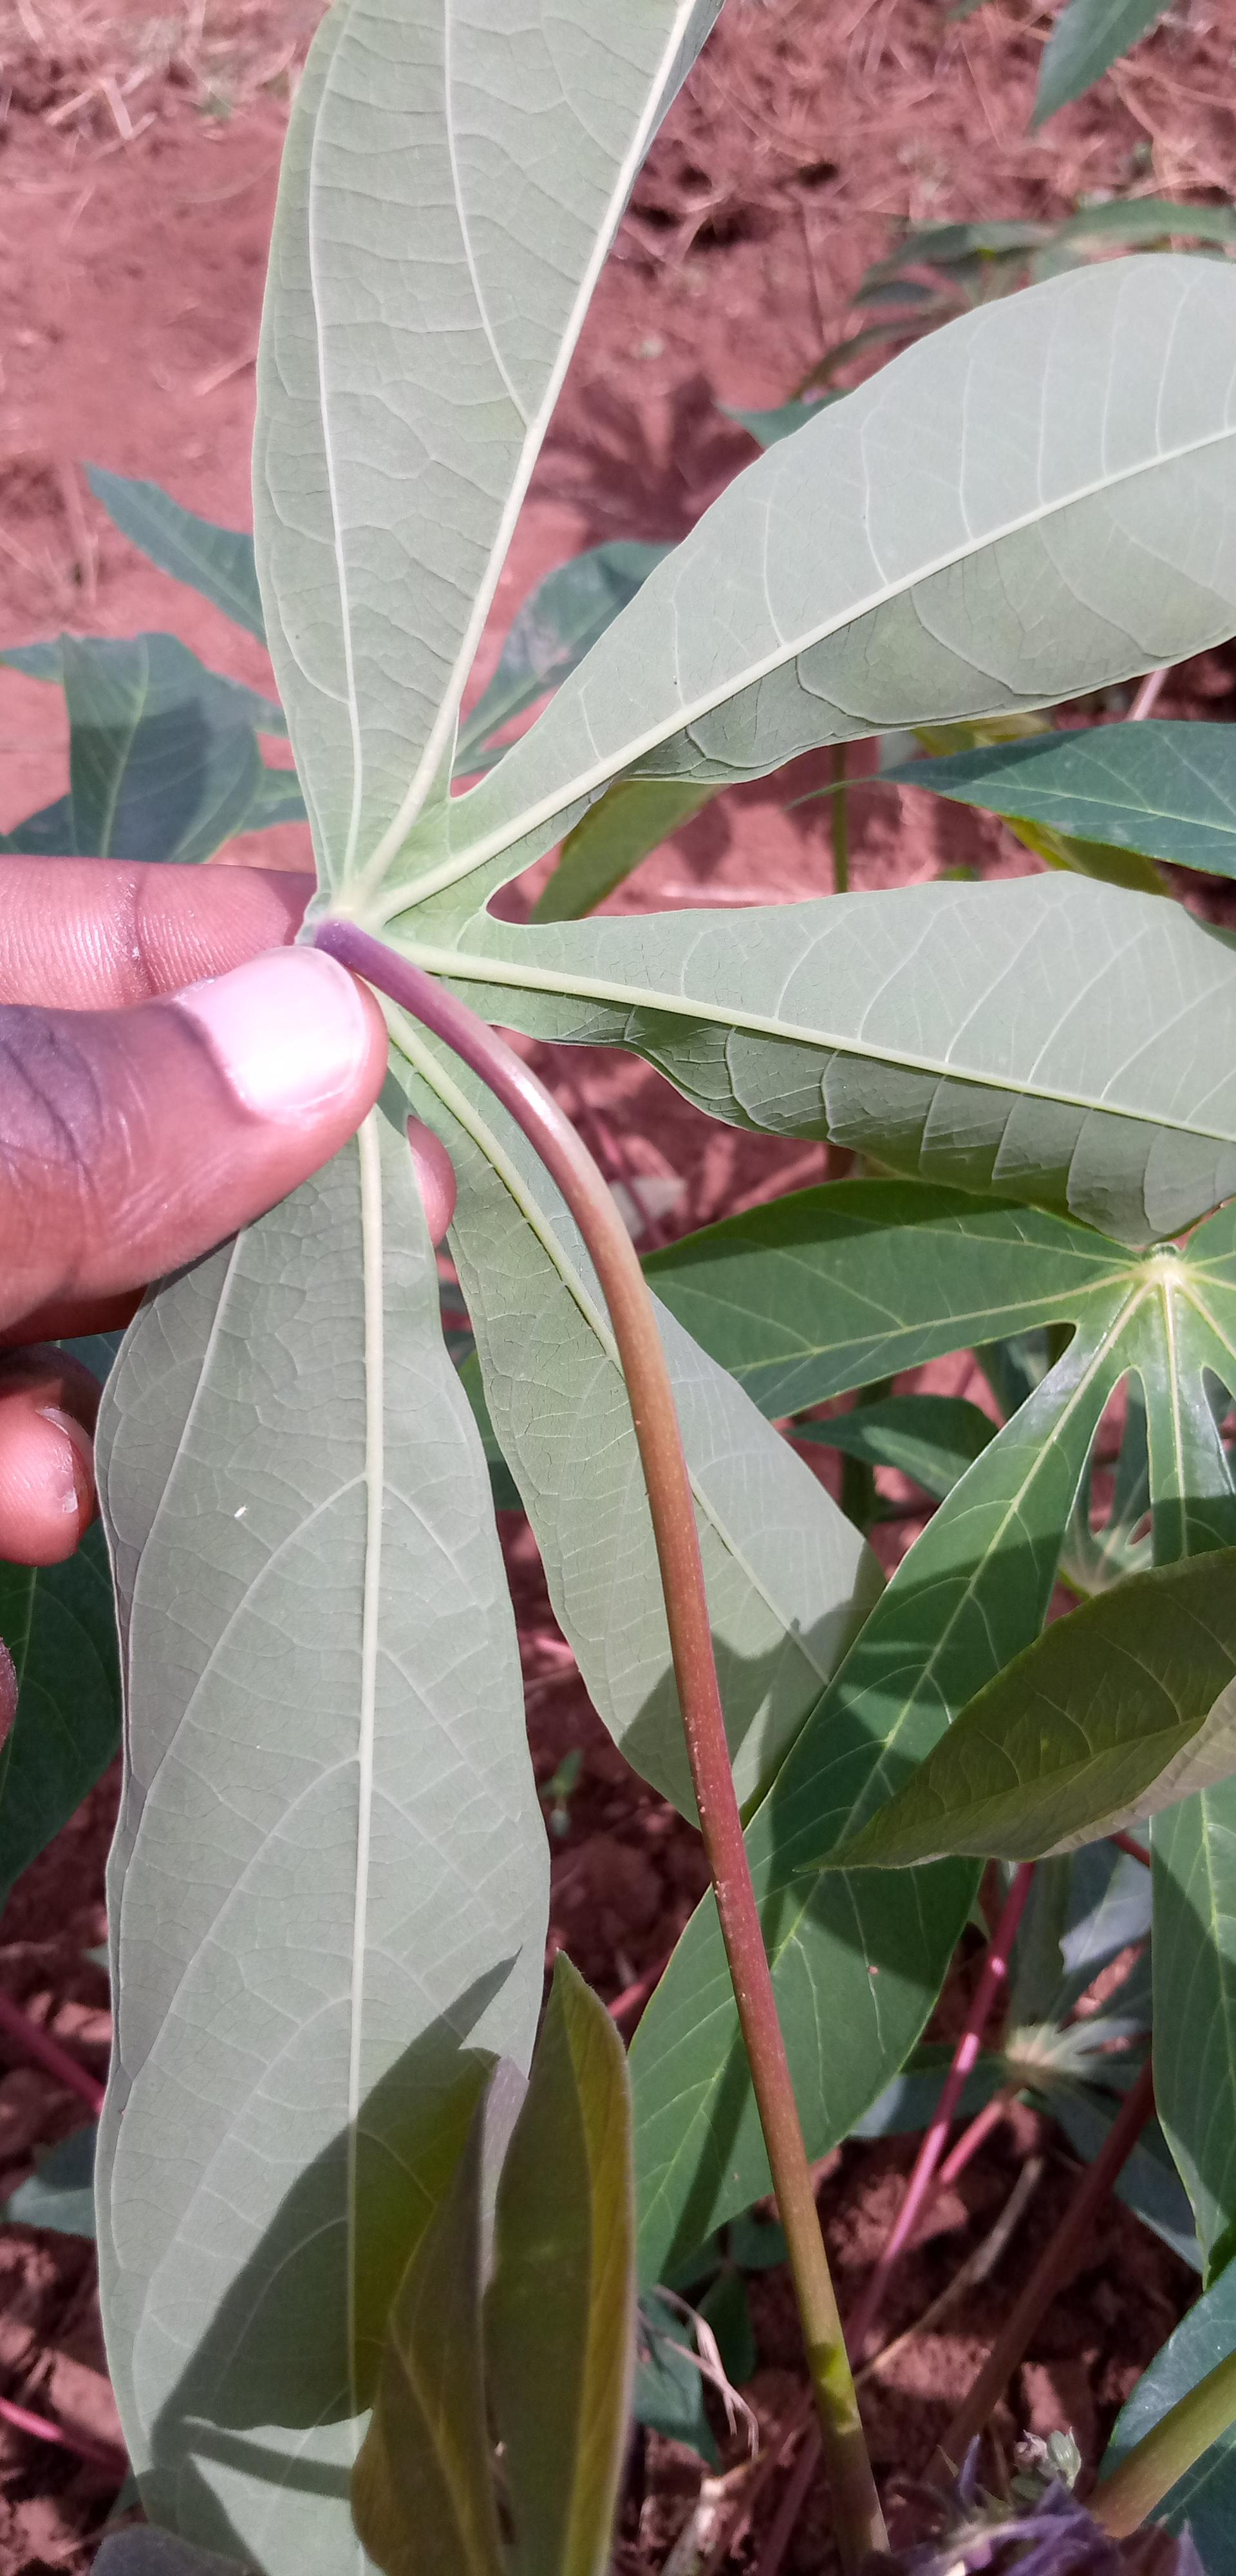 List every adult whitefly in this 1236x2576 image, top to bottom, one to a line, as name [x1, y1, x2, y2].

whitefly [222, 1493, 265, 1549]